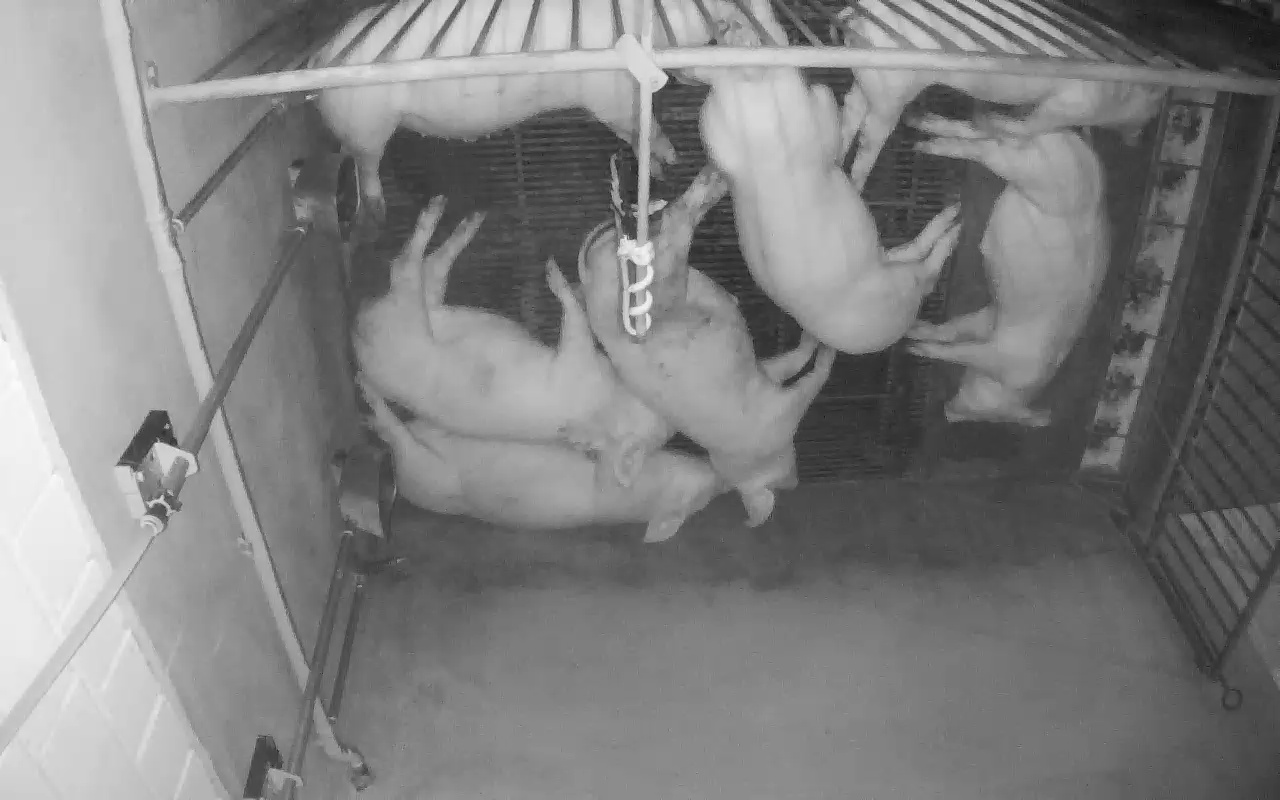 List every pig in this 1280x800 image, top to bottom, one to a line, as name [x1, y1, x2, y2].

pig [306, 0, 735, 227]
pig [831, 1, 1177, 196]
pig [668, 2, 964, 356]
pig [901, 105, 1114, 430]
pig [579, 166, 837, 527]
pig [352, 195, 677, 490]
pig [355, 369, 734, 543]